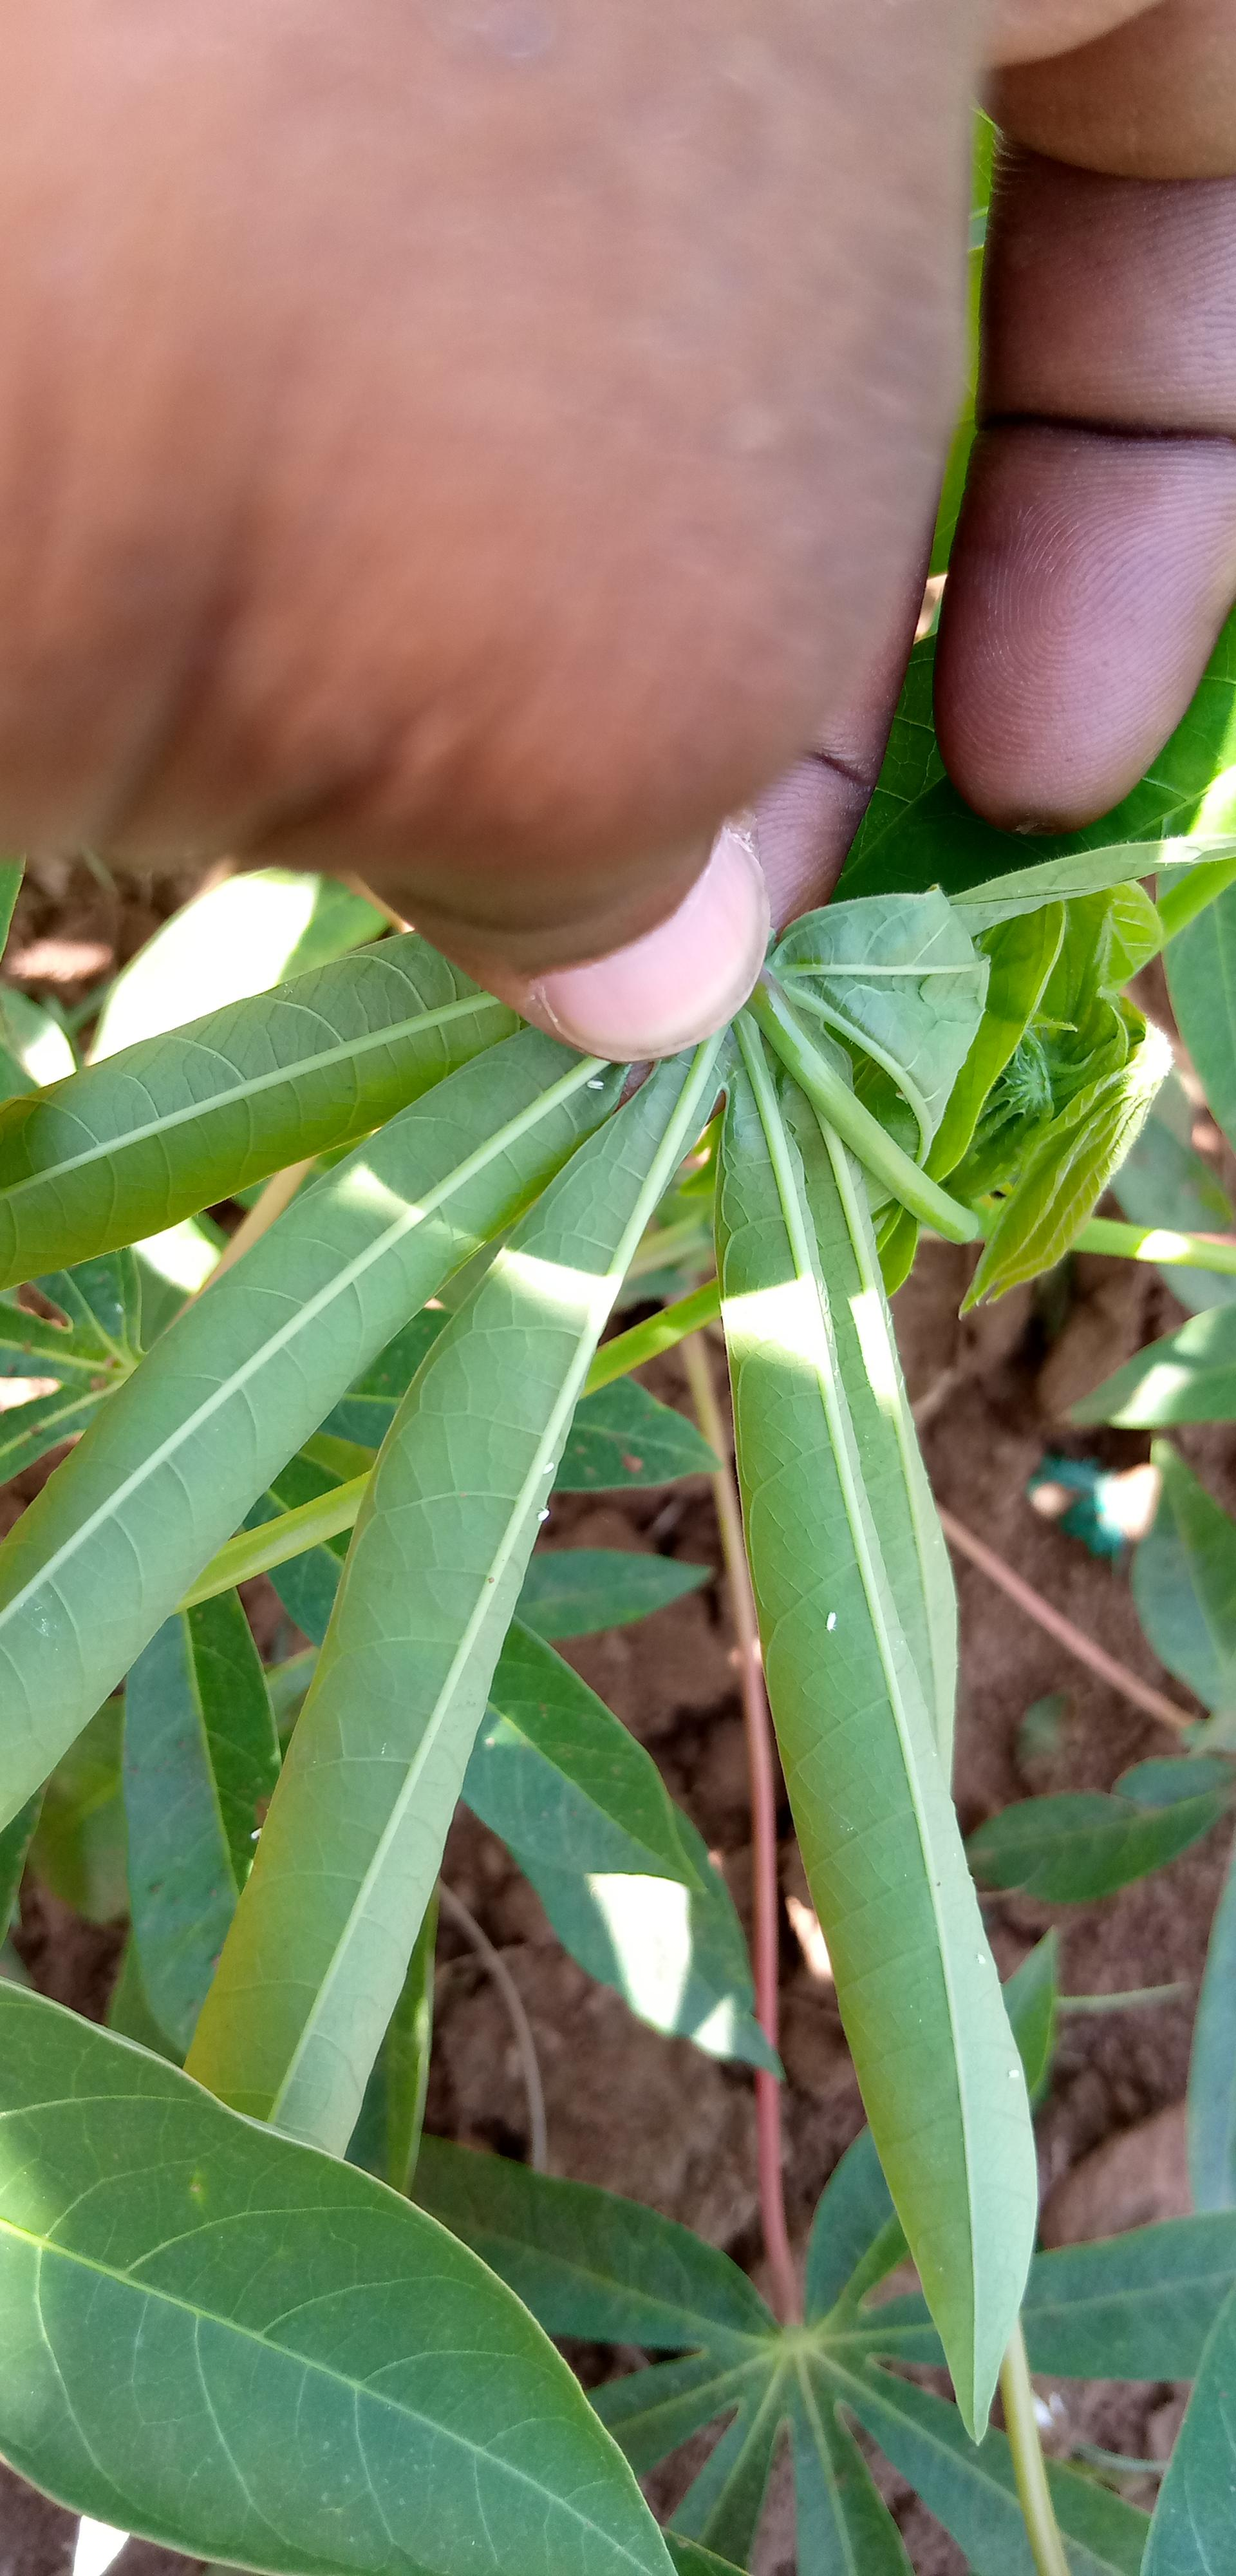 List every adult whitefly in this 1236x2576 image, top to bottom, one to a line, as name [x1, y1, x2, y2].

whitefly [580, 1072, 612, 1101]
whitefly [534, 1446, 562, 1481]
whitefly [529, 1505, 561, 1526]
whitefly [815, 1599, 842, 1645]
whitefly [966, 1949, 997, 1980]
whitefly [1001, 2058, 1027, 2090]